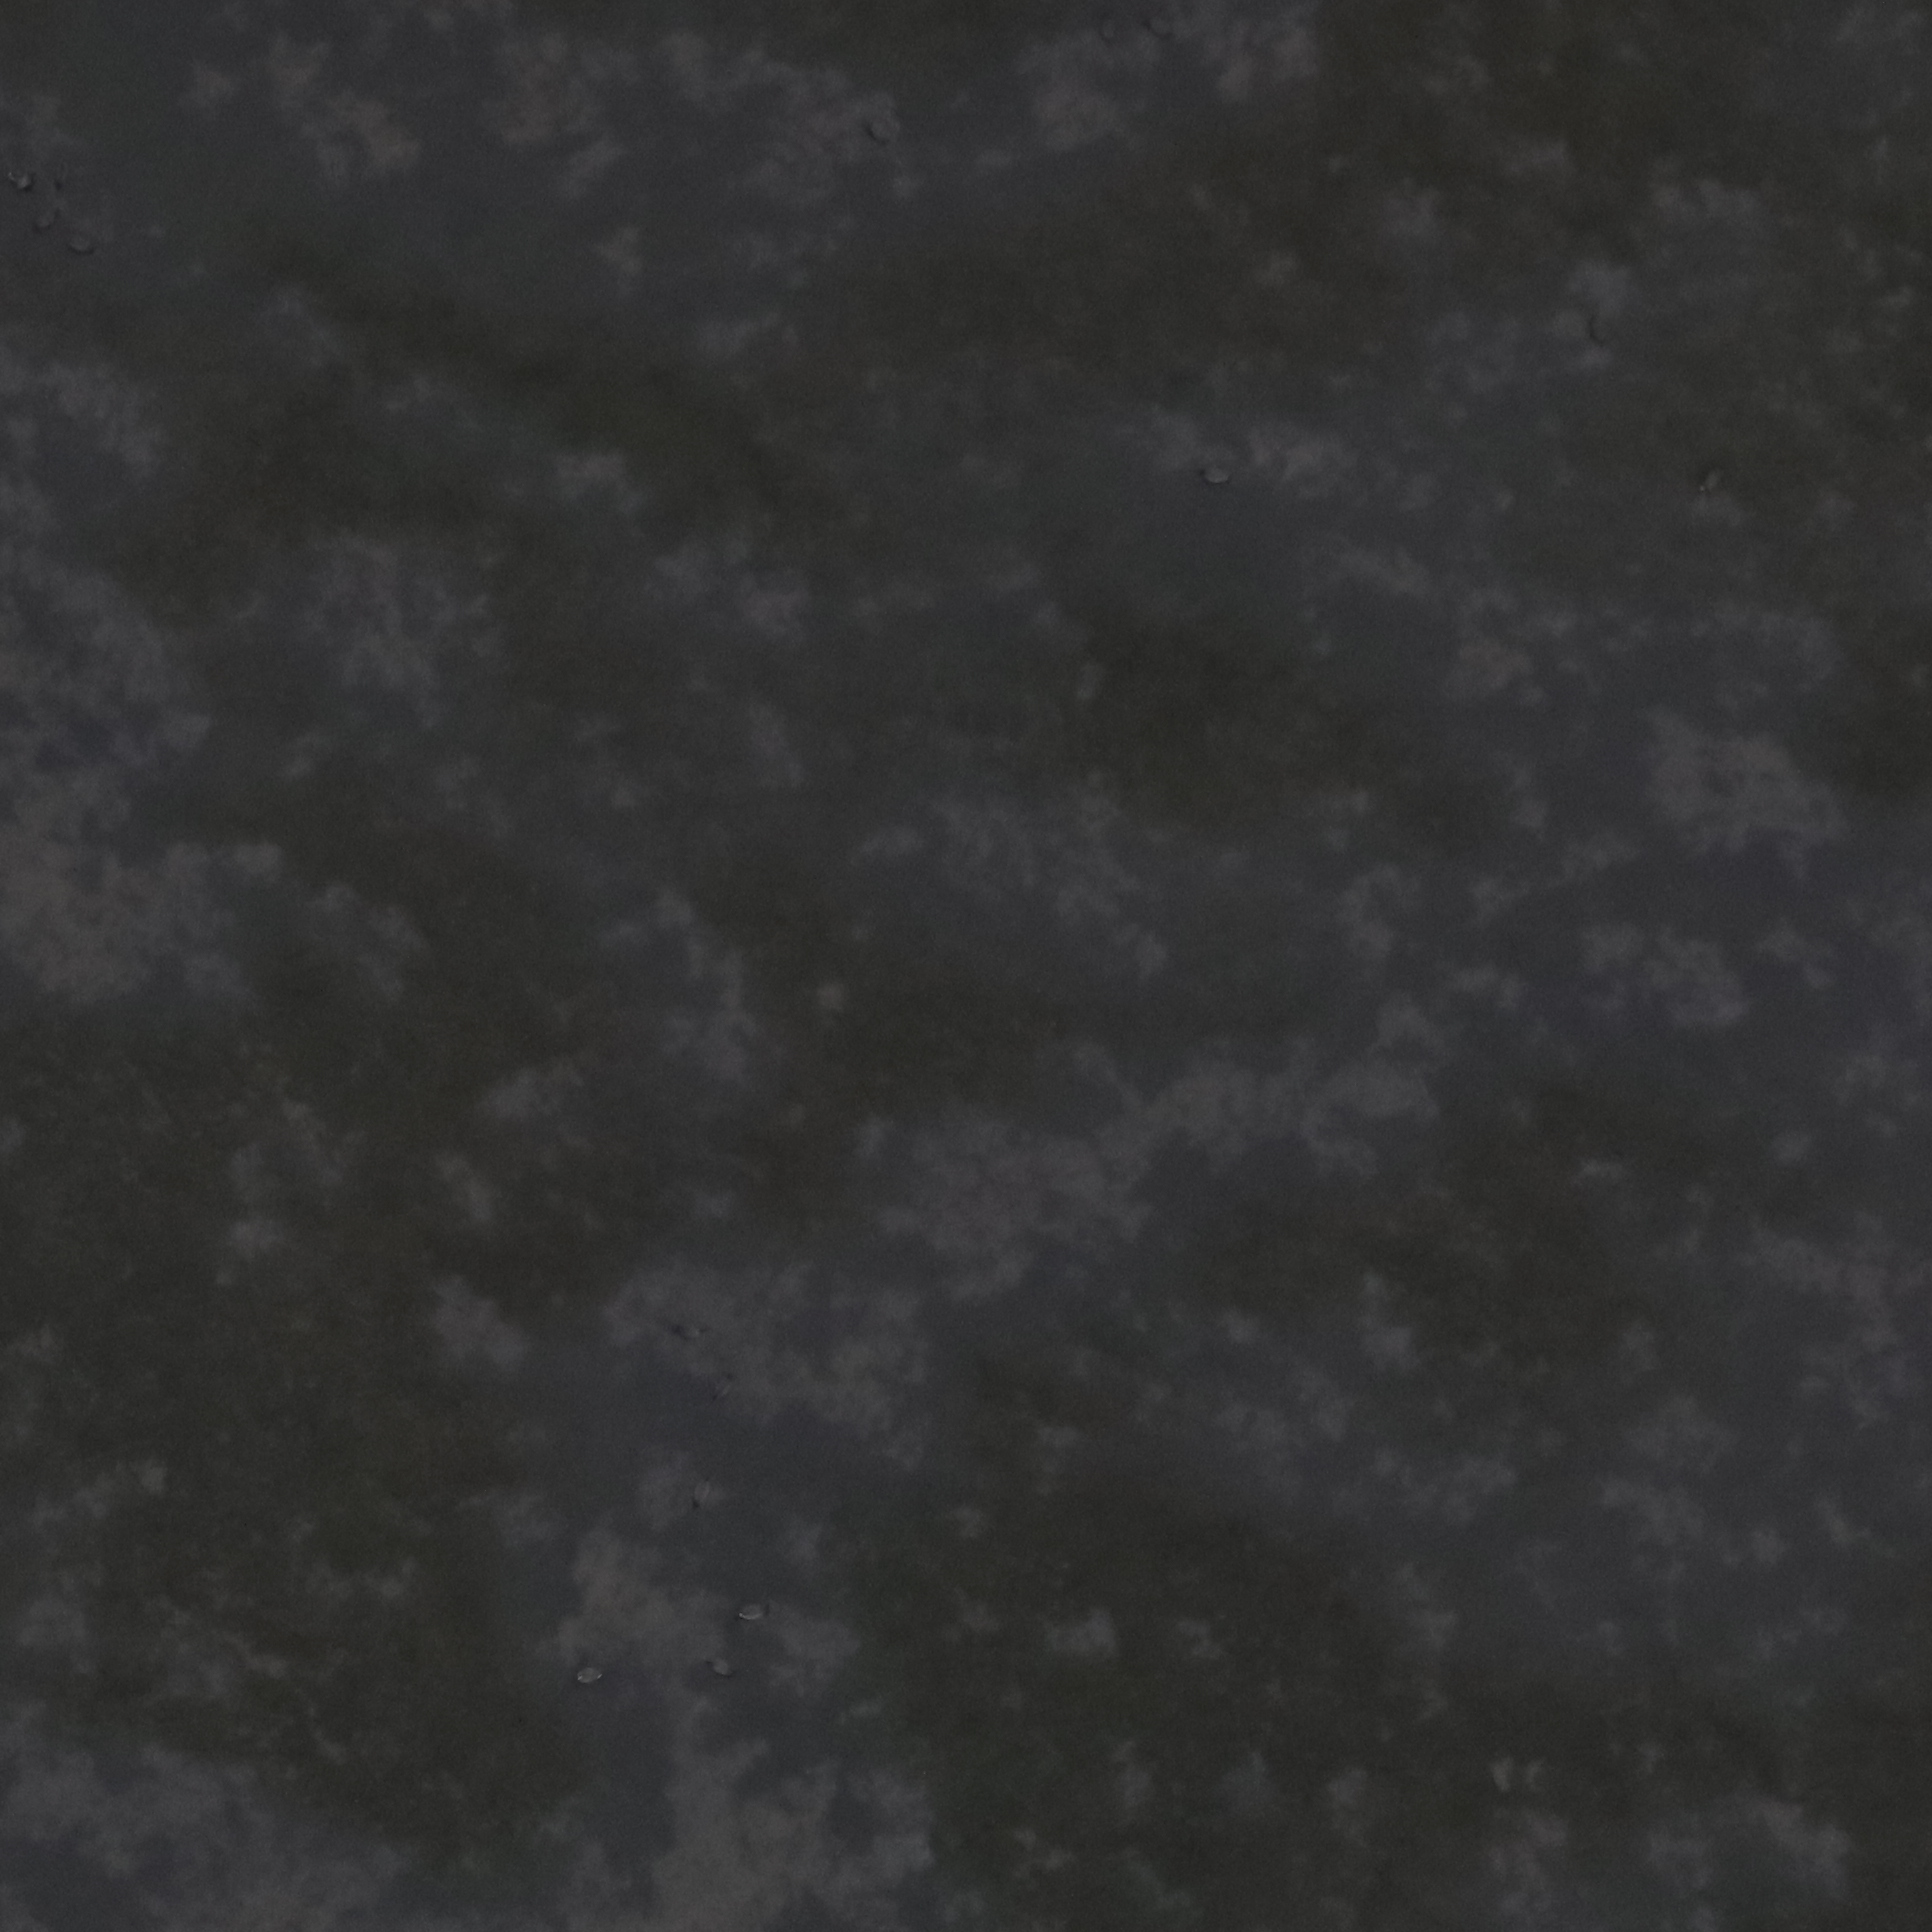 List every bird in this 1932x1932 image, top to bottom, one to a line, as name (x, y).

Canada goose (1112, 28)
Canada goose (879, 135)
Canada goose (34, 172)
Canada goose (73, 176)
Canada goose (54, 211)
Canada goose (87, 242)
Canada goose (1592, 329)
Canada goose (1209, 473)
Canada goose (1710, 483)
Canada goose (685, 1330)
Canada goose (716, 1386)
Canada goose (701, 1487)
Canada goose (756, 1614)
Canada goose (588, 1671)
Canada goose (717, 1675)